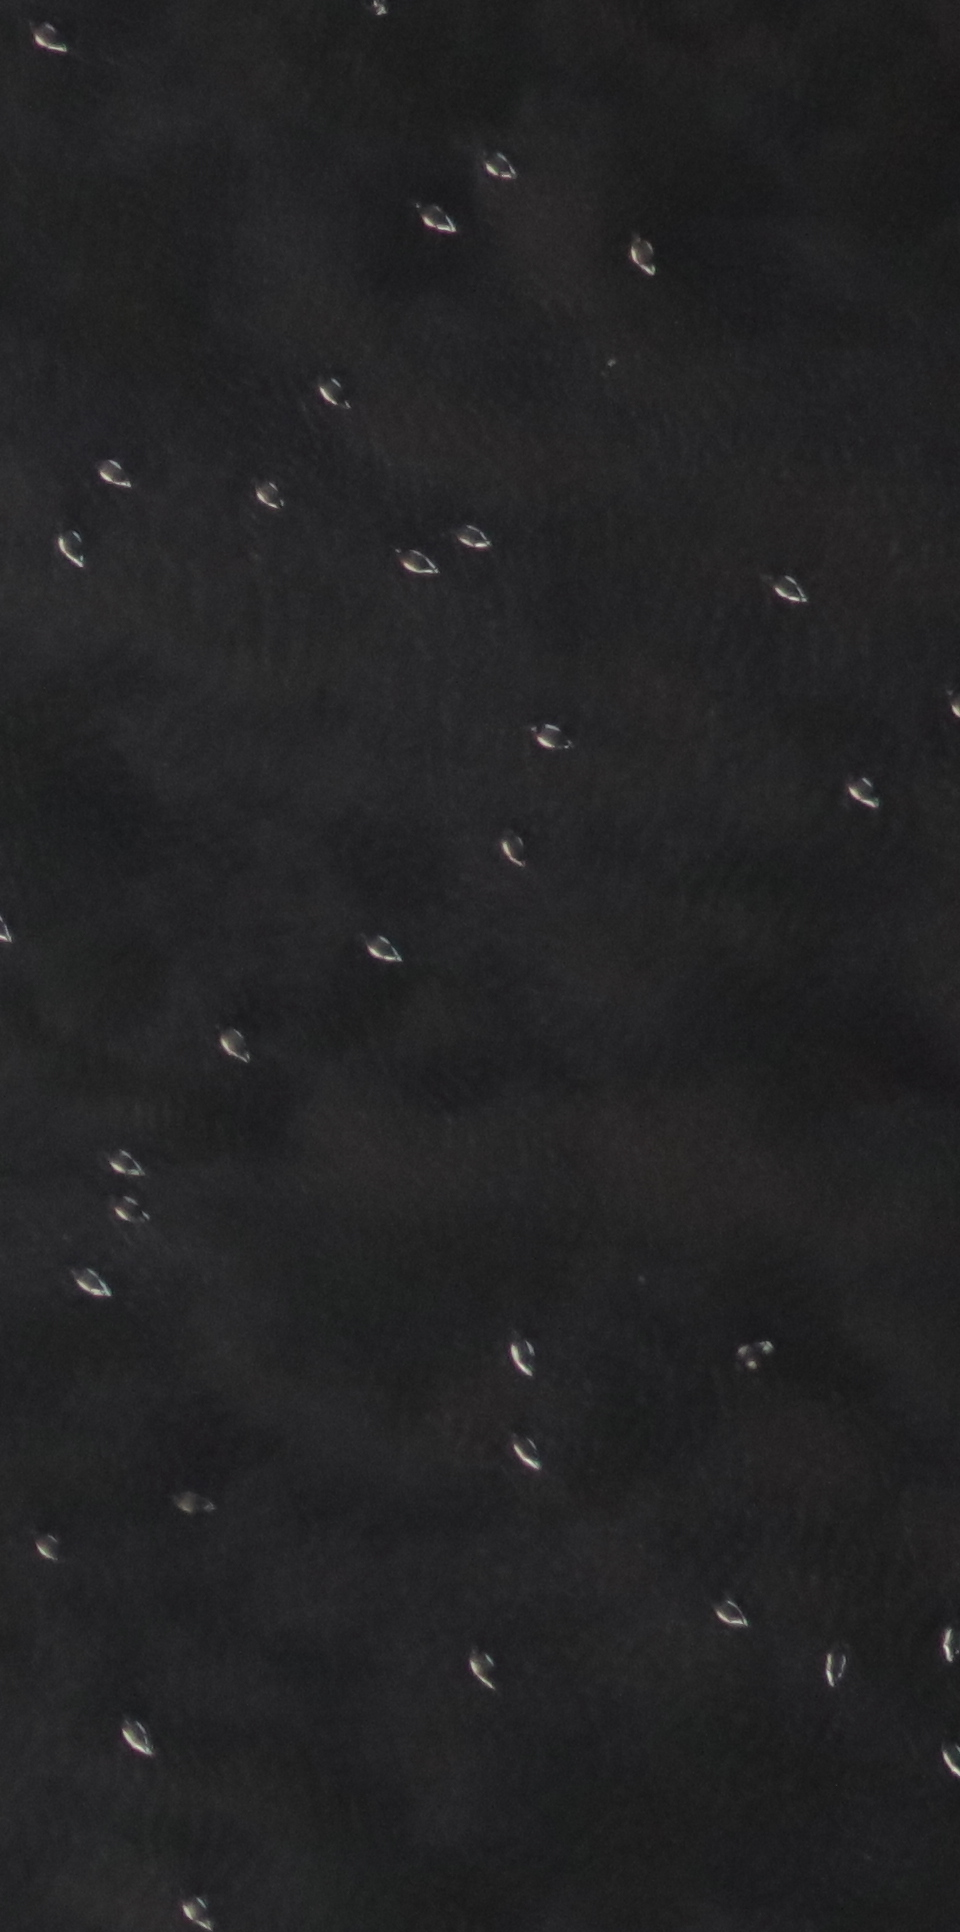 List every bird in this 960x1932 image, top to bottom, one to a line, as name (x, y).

brant (48, 36)
brant (498, 164)
brant (436, 218)
brant (642, 252)
brant (333, 391)
brant (112, 473)
brant (268, 493)
brant (471, 537)
brant (70, 546)
brant (416, 560)
brant (788, 589)
brant (552, 736)
brant (863, 793)
brant (513, 847)
brant (381, 948)
brant (233, 1043)
brant (123, 1163)
brant (127, 1210)
brant (89, 1280)
brant (523, 1355)
brant (751, 1356)
brant (527, 1449)
brant (192, 1502)
brant (48, 1545)
brant (729, 1614)
brant (835, 1666)
brant (482, 1667)
brant (136, 1735)
brant (197, 1912)